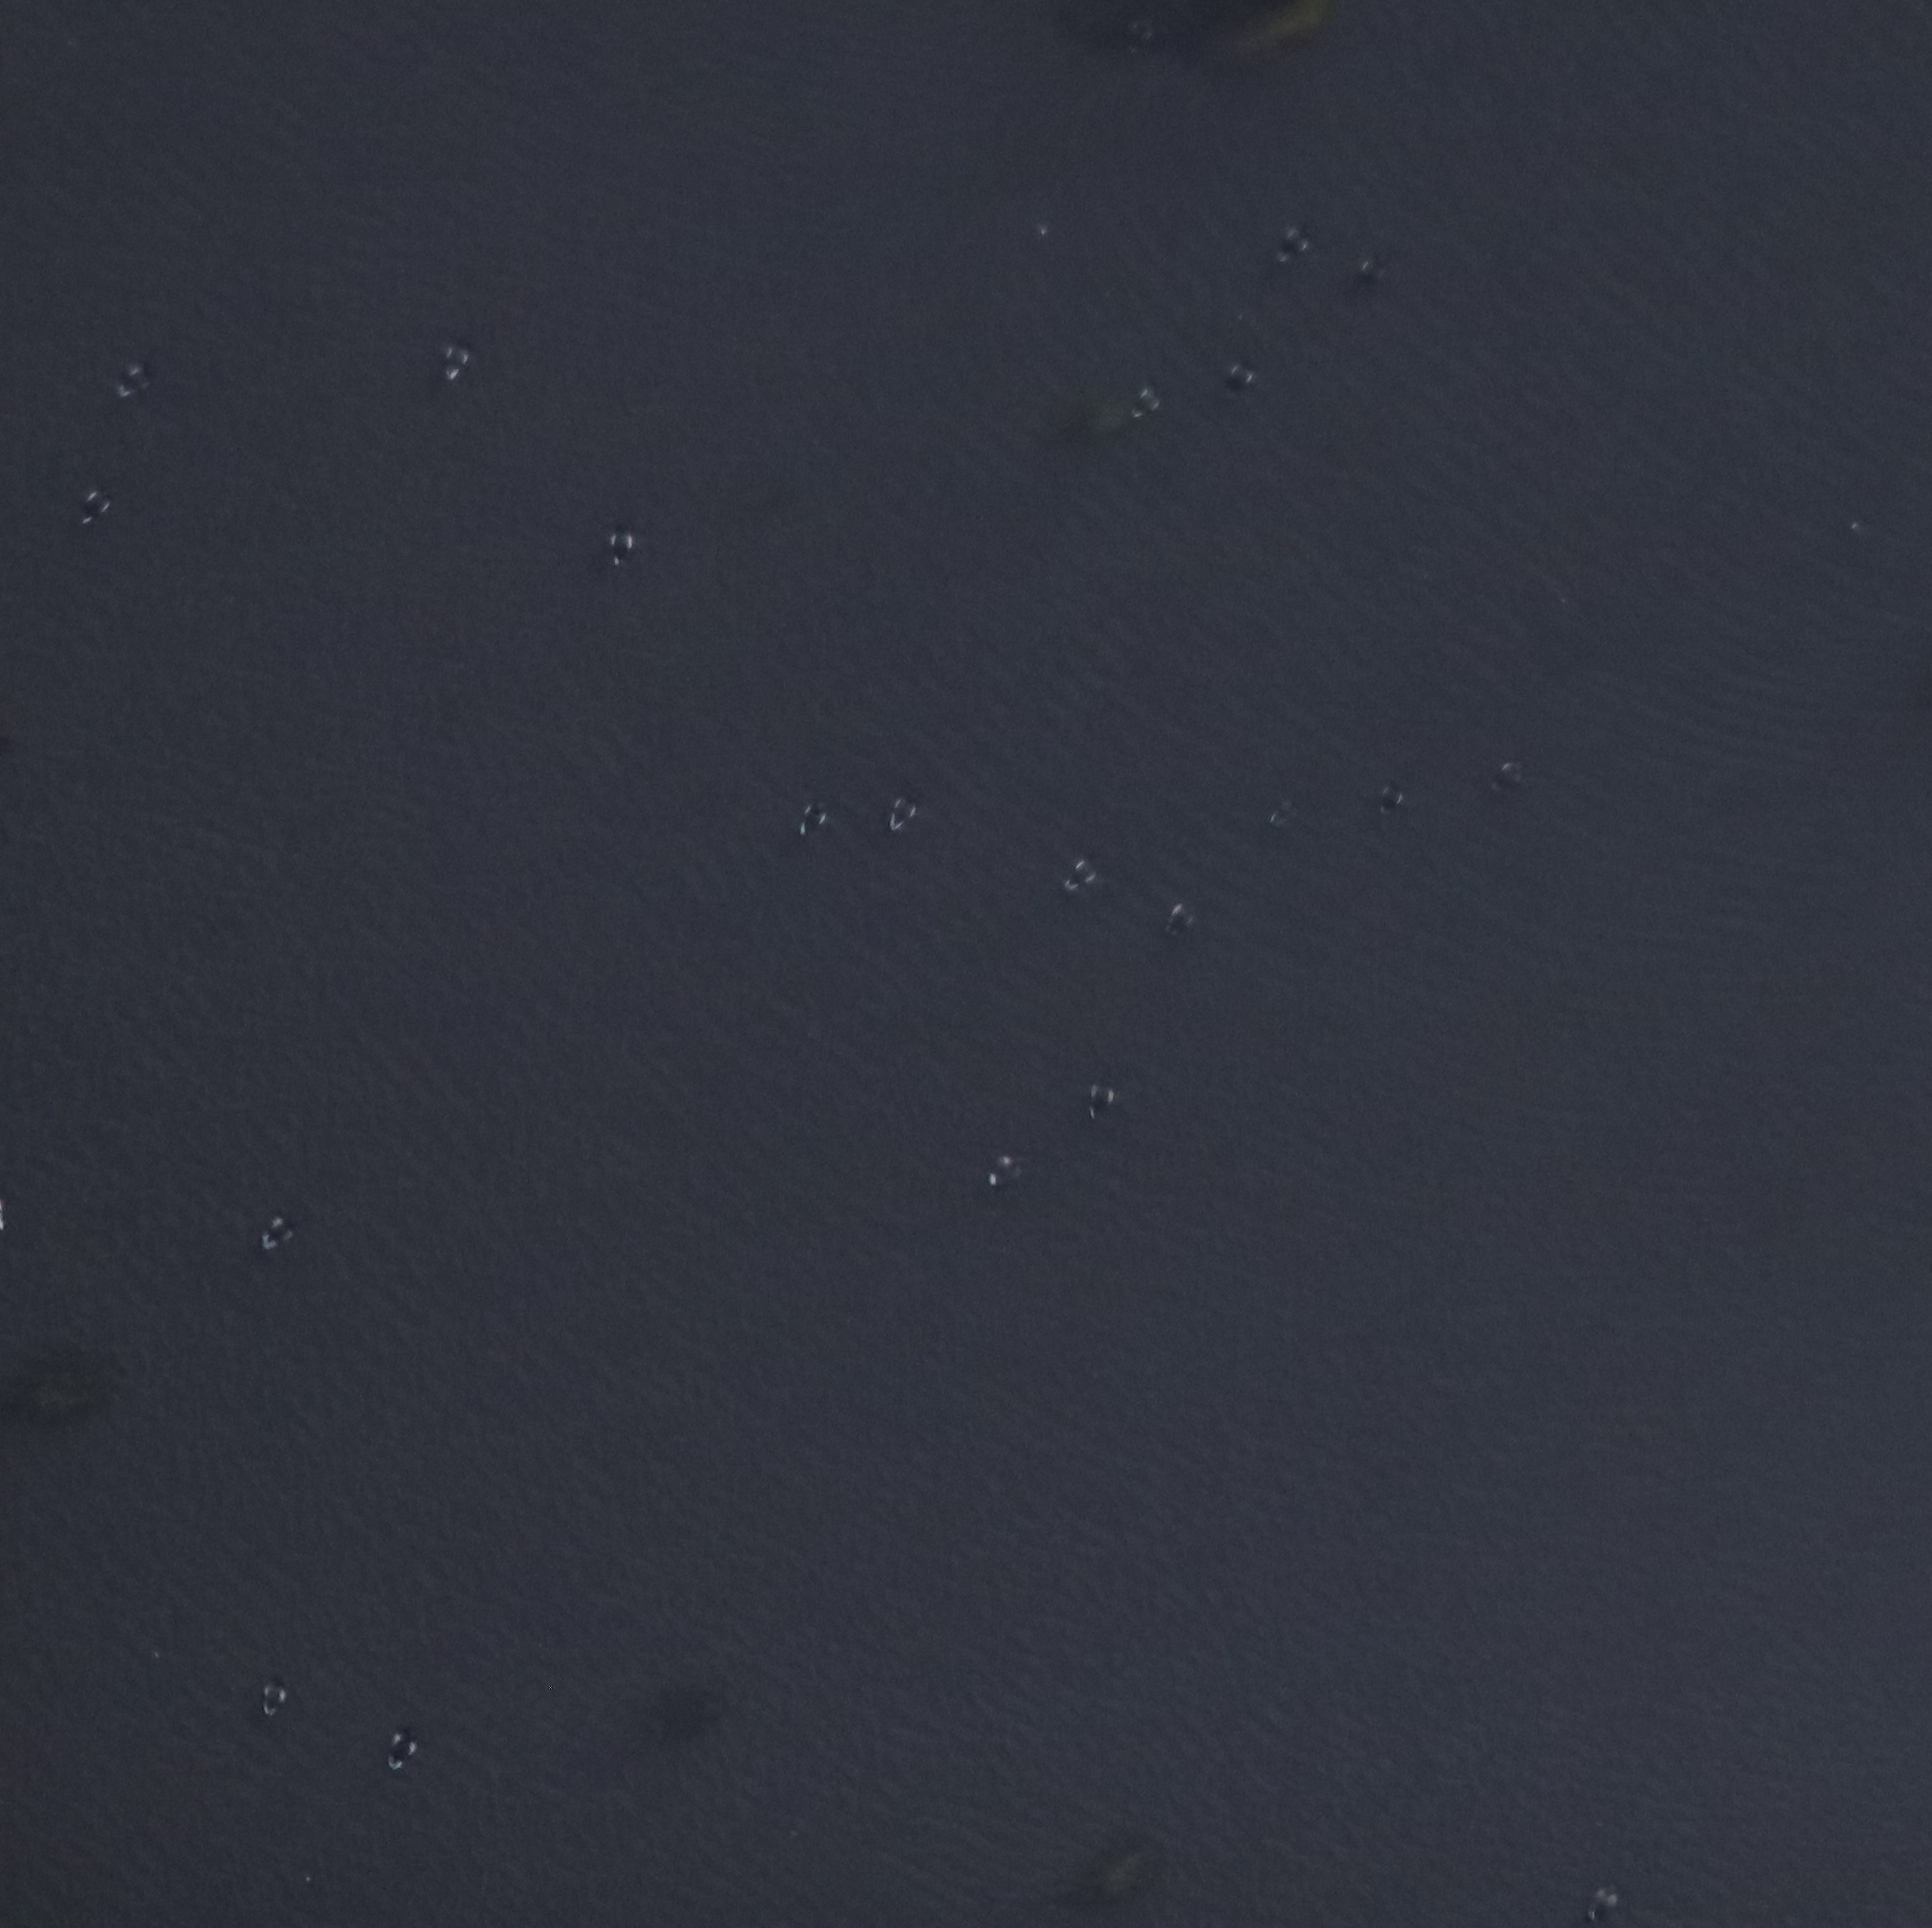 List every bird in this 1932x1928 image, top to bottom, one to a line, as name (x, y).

brant (1141, 34)
brant (1296, 246)
brant (1368, 269)
brant (454, 360)
brant (1242, 376)
brant (135, 381)
brant (1148, 403)
brant (99, 506)
brant (622, 545)
brant (1510, 777)
brant (1389, 796)
brant (901, 809)
brant (1278, 811)
brant (808, 814)
brant (1082, 877)
brant (1179, 920)
brant (1099, 1097)
brant (1005, 1171)
brant (278, 1231)
brant (273, 1693)
brant (403, 1748)